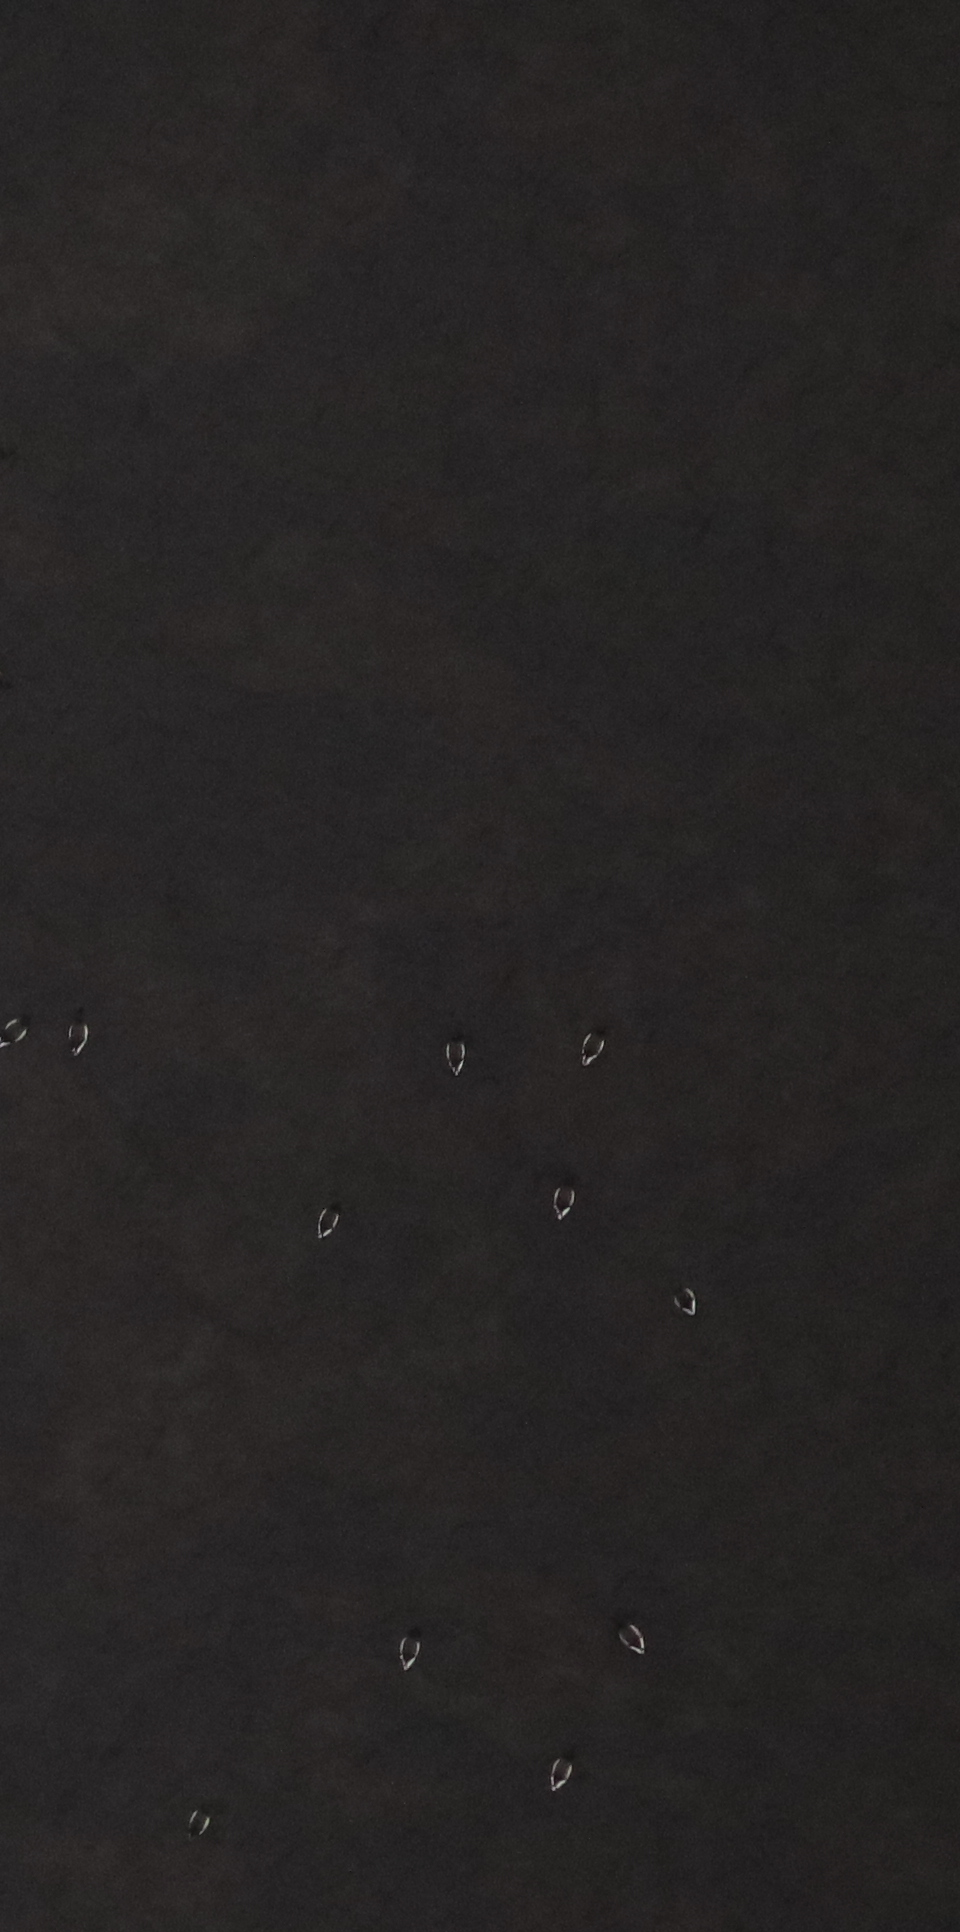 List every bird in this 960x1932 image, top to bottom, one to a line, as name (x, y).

brant (13, 1032)
brant (76, 1035)
brant (593, 1047)
brant (455, 1055)
brant (564, 1199)
brant (329, 1221)
brant (684, 1299)
brant (630, 1636)
brant (409, 1650)
brant (561, 1771)
brant (200, 1824)